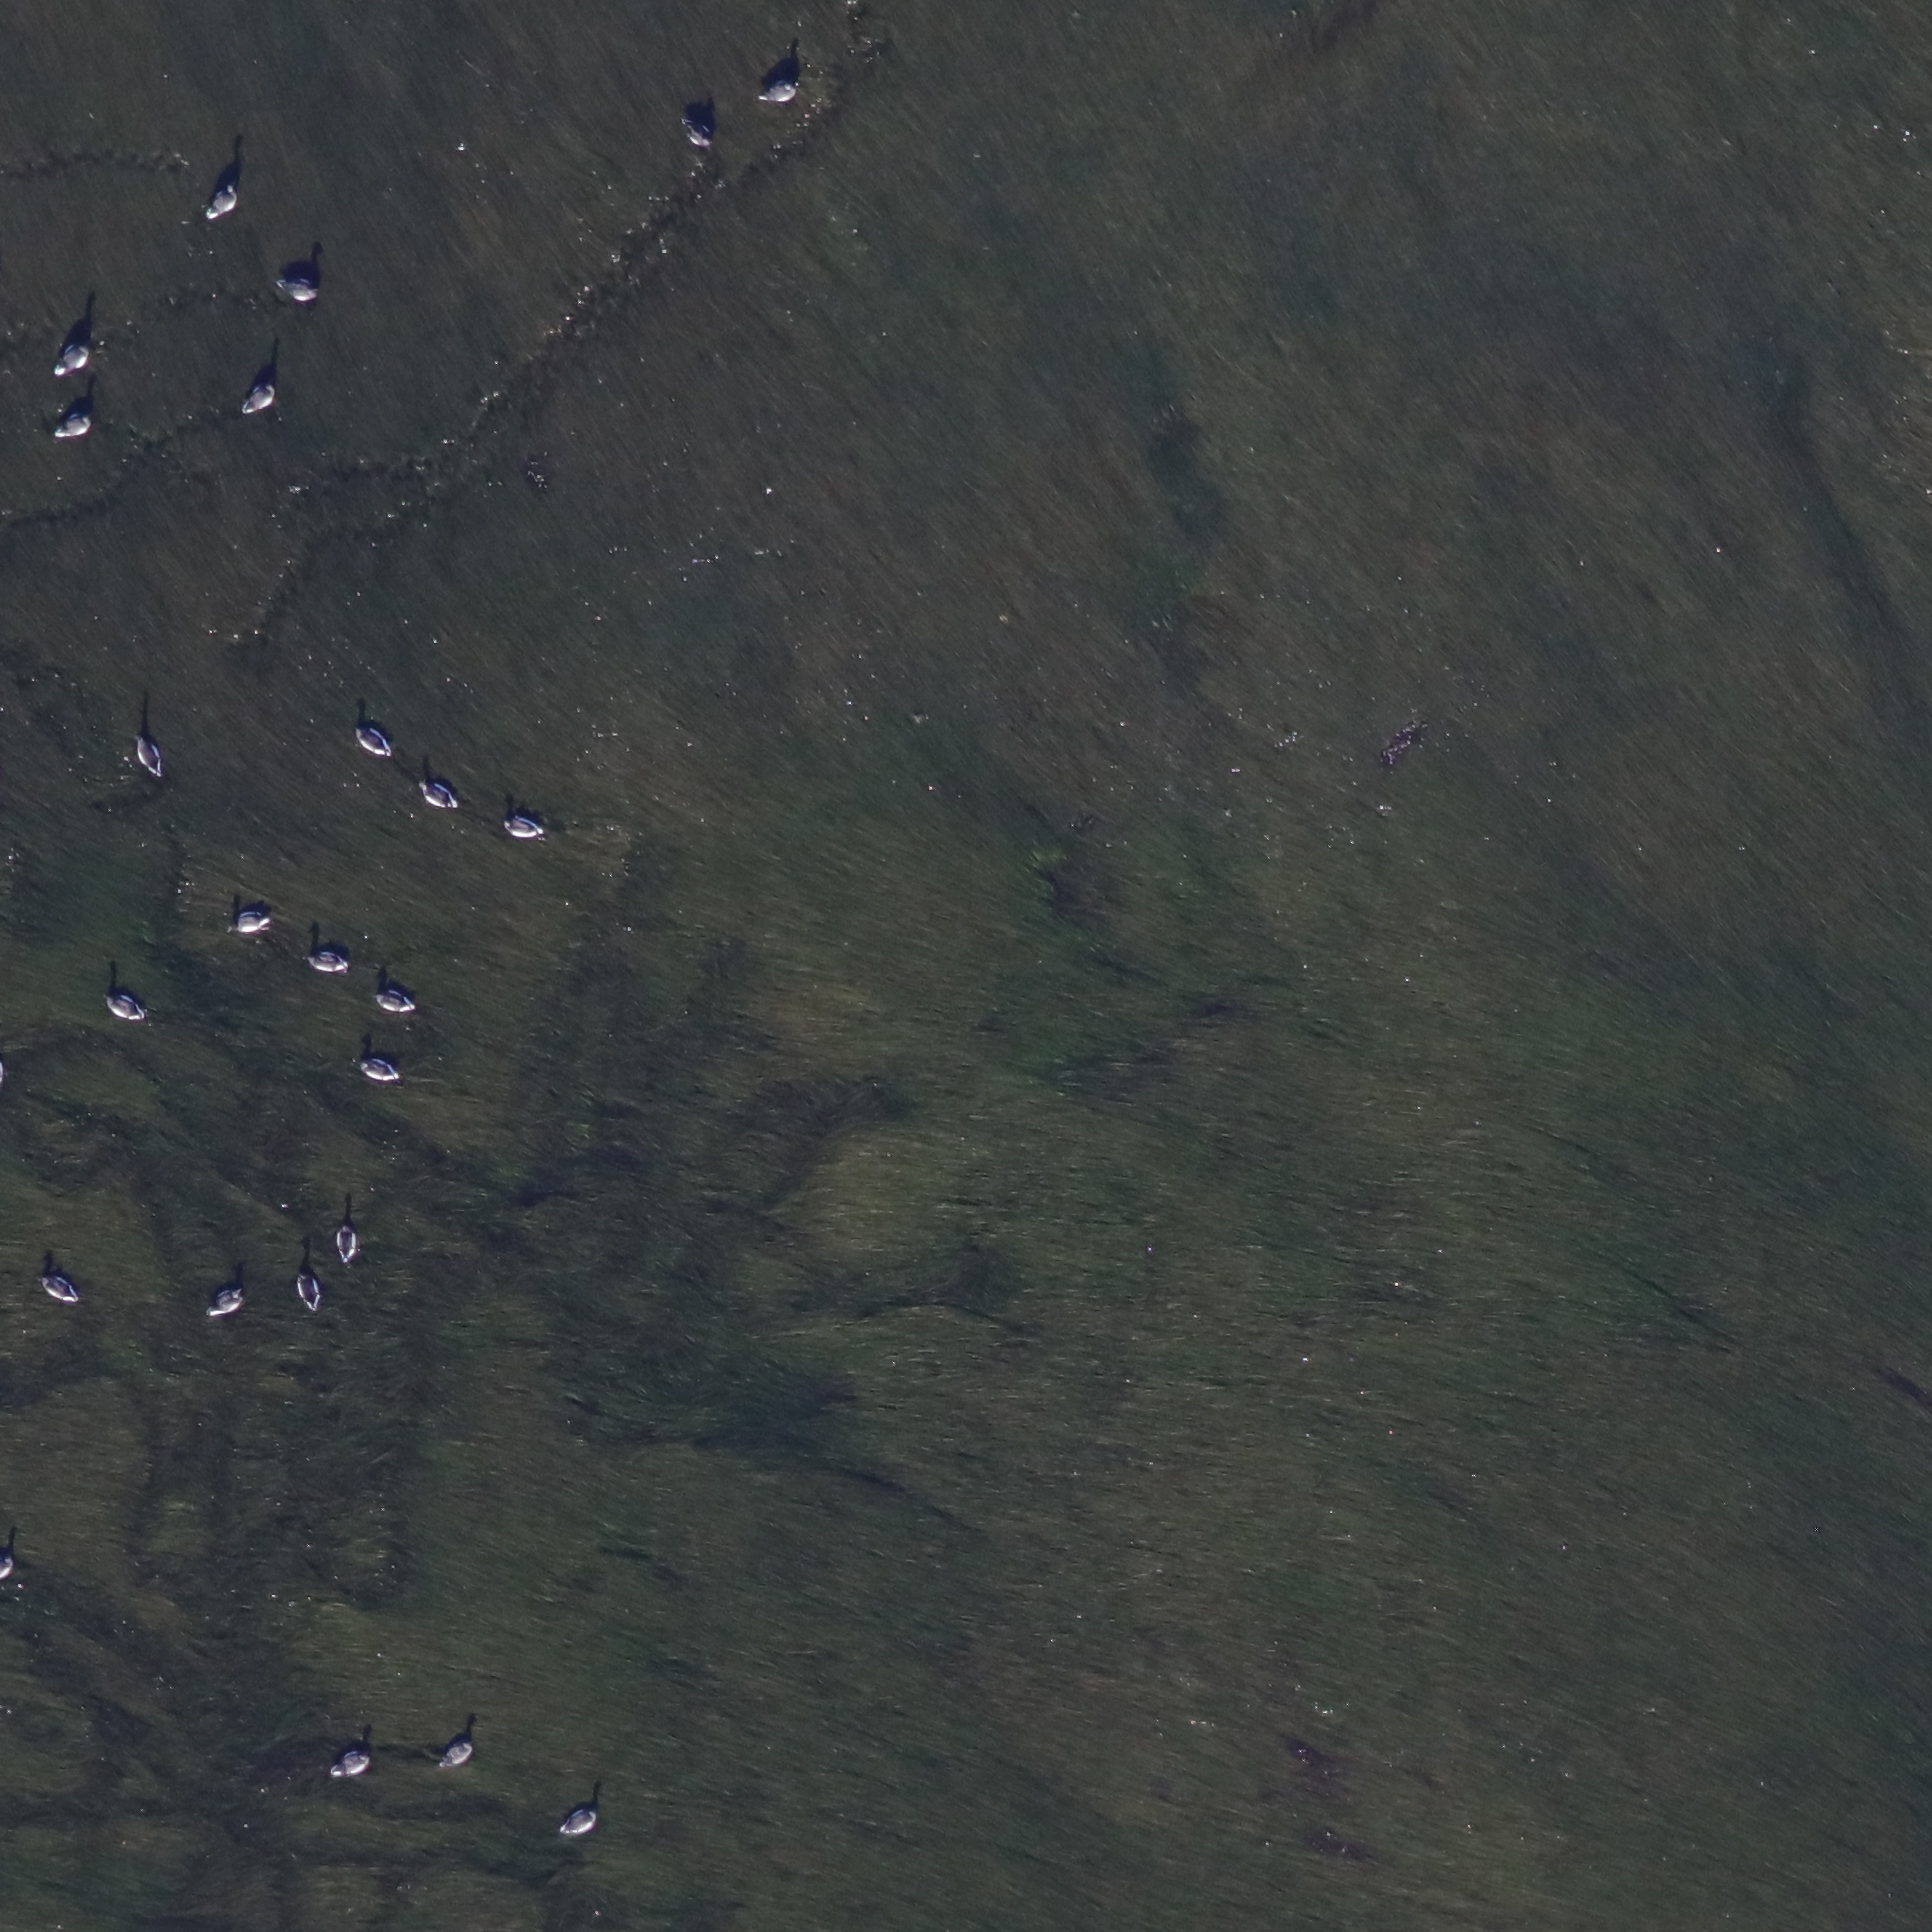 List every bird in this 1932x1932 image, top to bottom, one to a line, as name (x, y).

brant (780, 89)
brant (698, 131)
brant (224, 202)
brant (304, 287)
brant (75, 356)
brant (256, 400)
brant (78, 422)
brant (374, 742)
brant (154, 756)
brant (429, 799)
brant (522, 827)
brant (250, 923)
brant (329, 964)
brant (402, 1006)
brant (123, 1015)
brant (381, 1069)
brant (345, 1242)
brant (309, 1289)
brant (56, 1292)
brant (226, 1302)
brant (455, 1755)
brant (351, 1762)
brant (580, 1819)